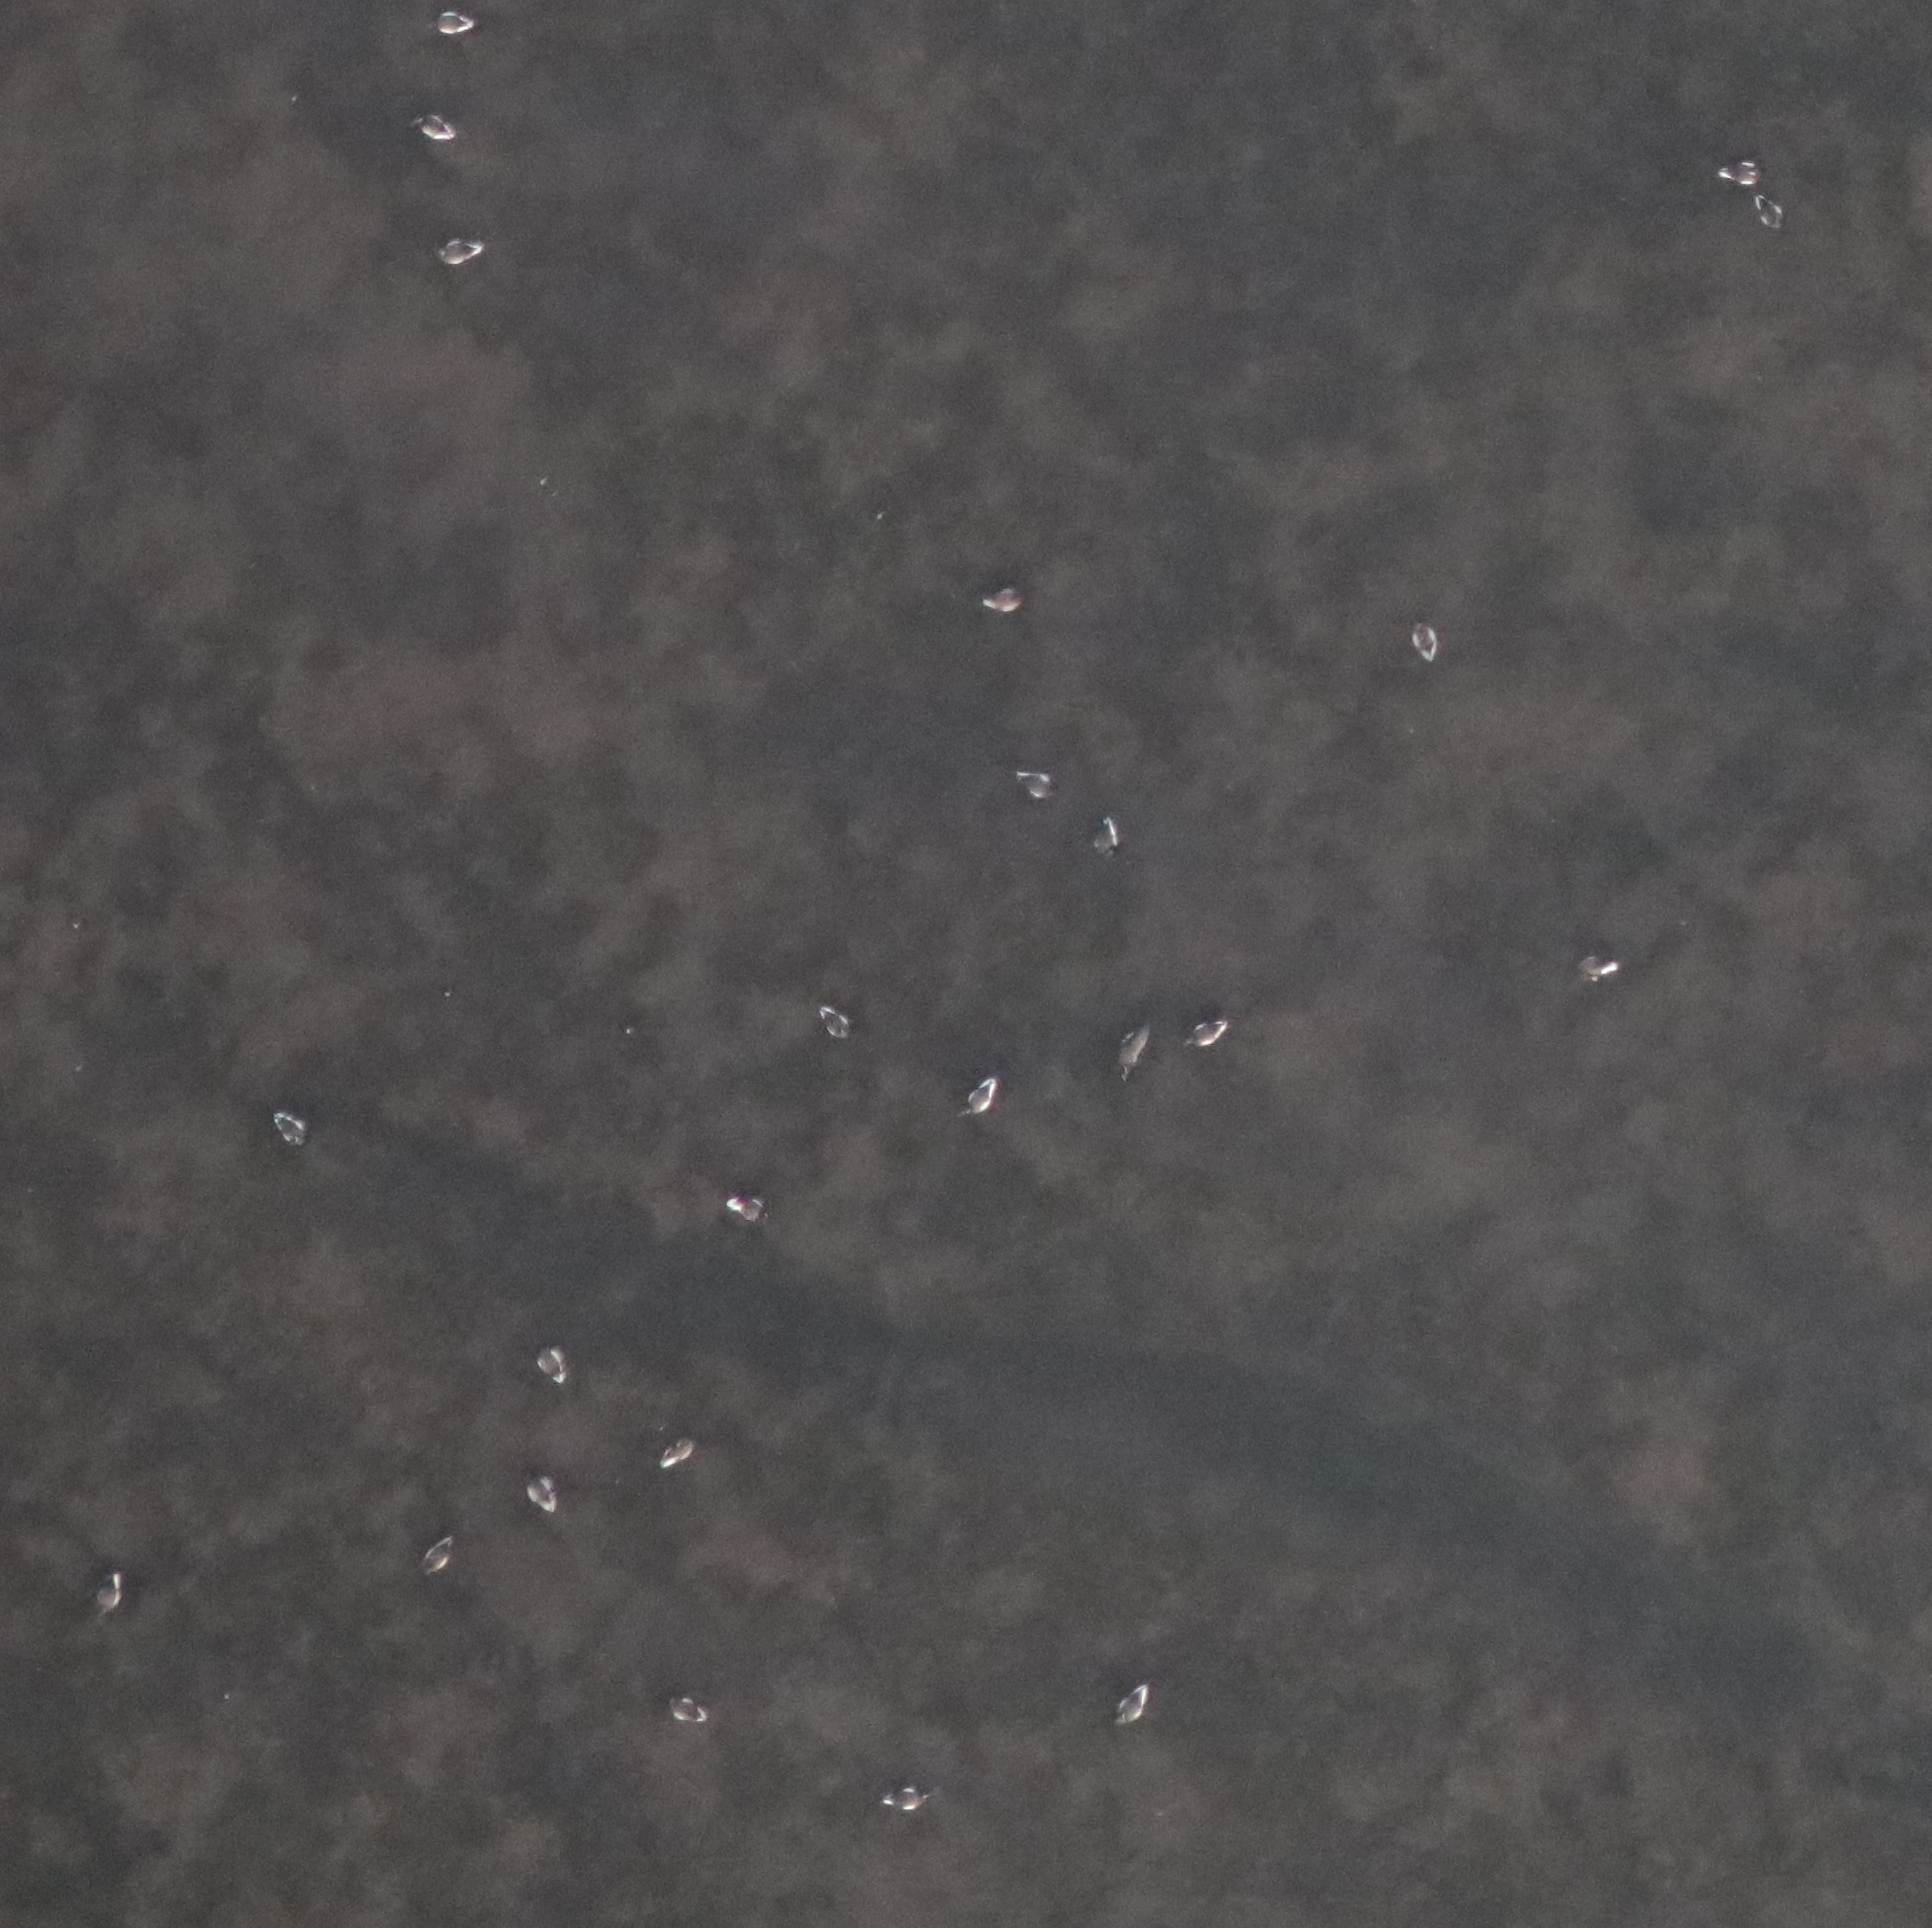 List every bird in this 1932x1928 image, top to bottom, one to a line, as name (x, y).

brant (450, 20)
brant (436, 126)
brant (1740, 173)
brant (1768, 215)
brant (456, 250)
brant (1005, 597)
brant (1424, 638)
brant (1039, 785)
brant (1107, 839)
brant (1595, 966)
brant (836, 1024)
brant (1207, 1031)
brant (1130, 1054)
brant (980, 1100)
brant (291, 1130)
brant (748, 1208)
brant (552, 1365)
brant (678, 1450)
brant (540, 1492)
brant (437, 1557)
brant (108, 1597)
brant (1131, 1707)
brant (685, 1709)
brant (907, 1800)